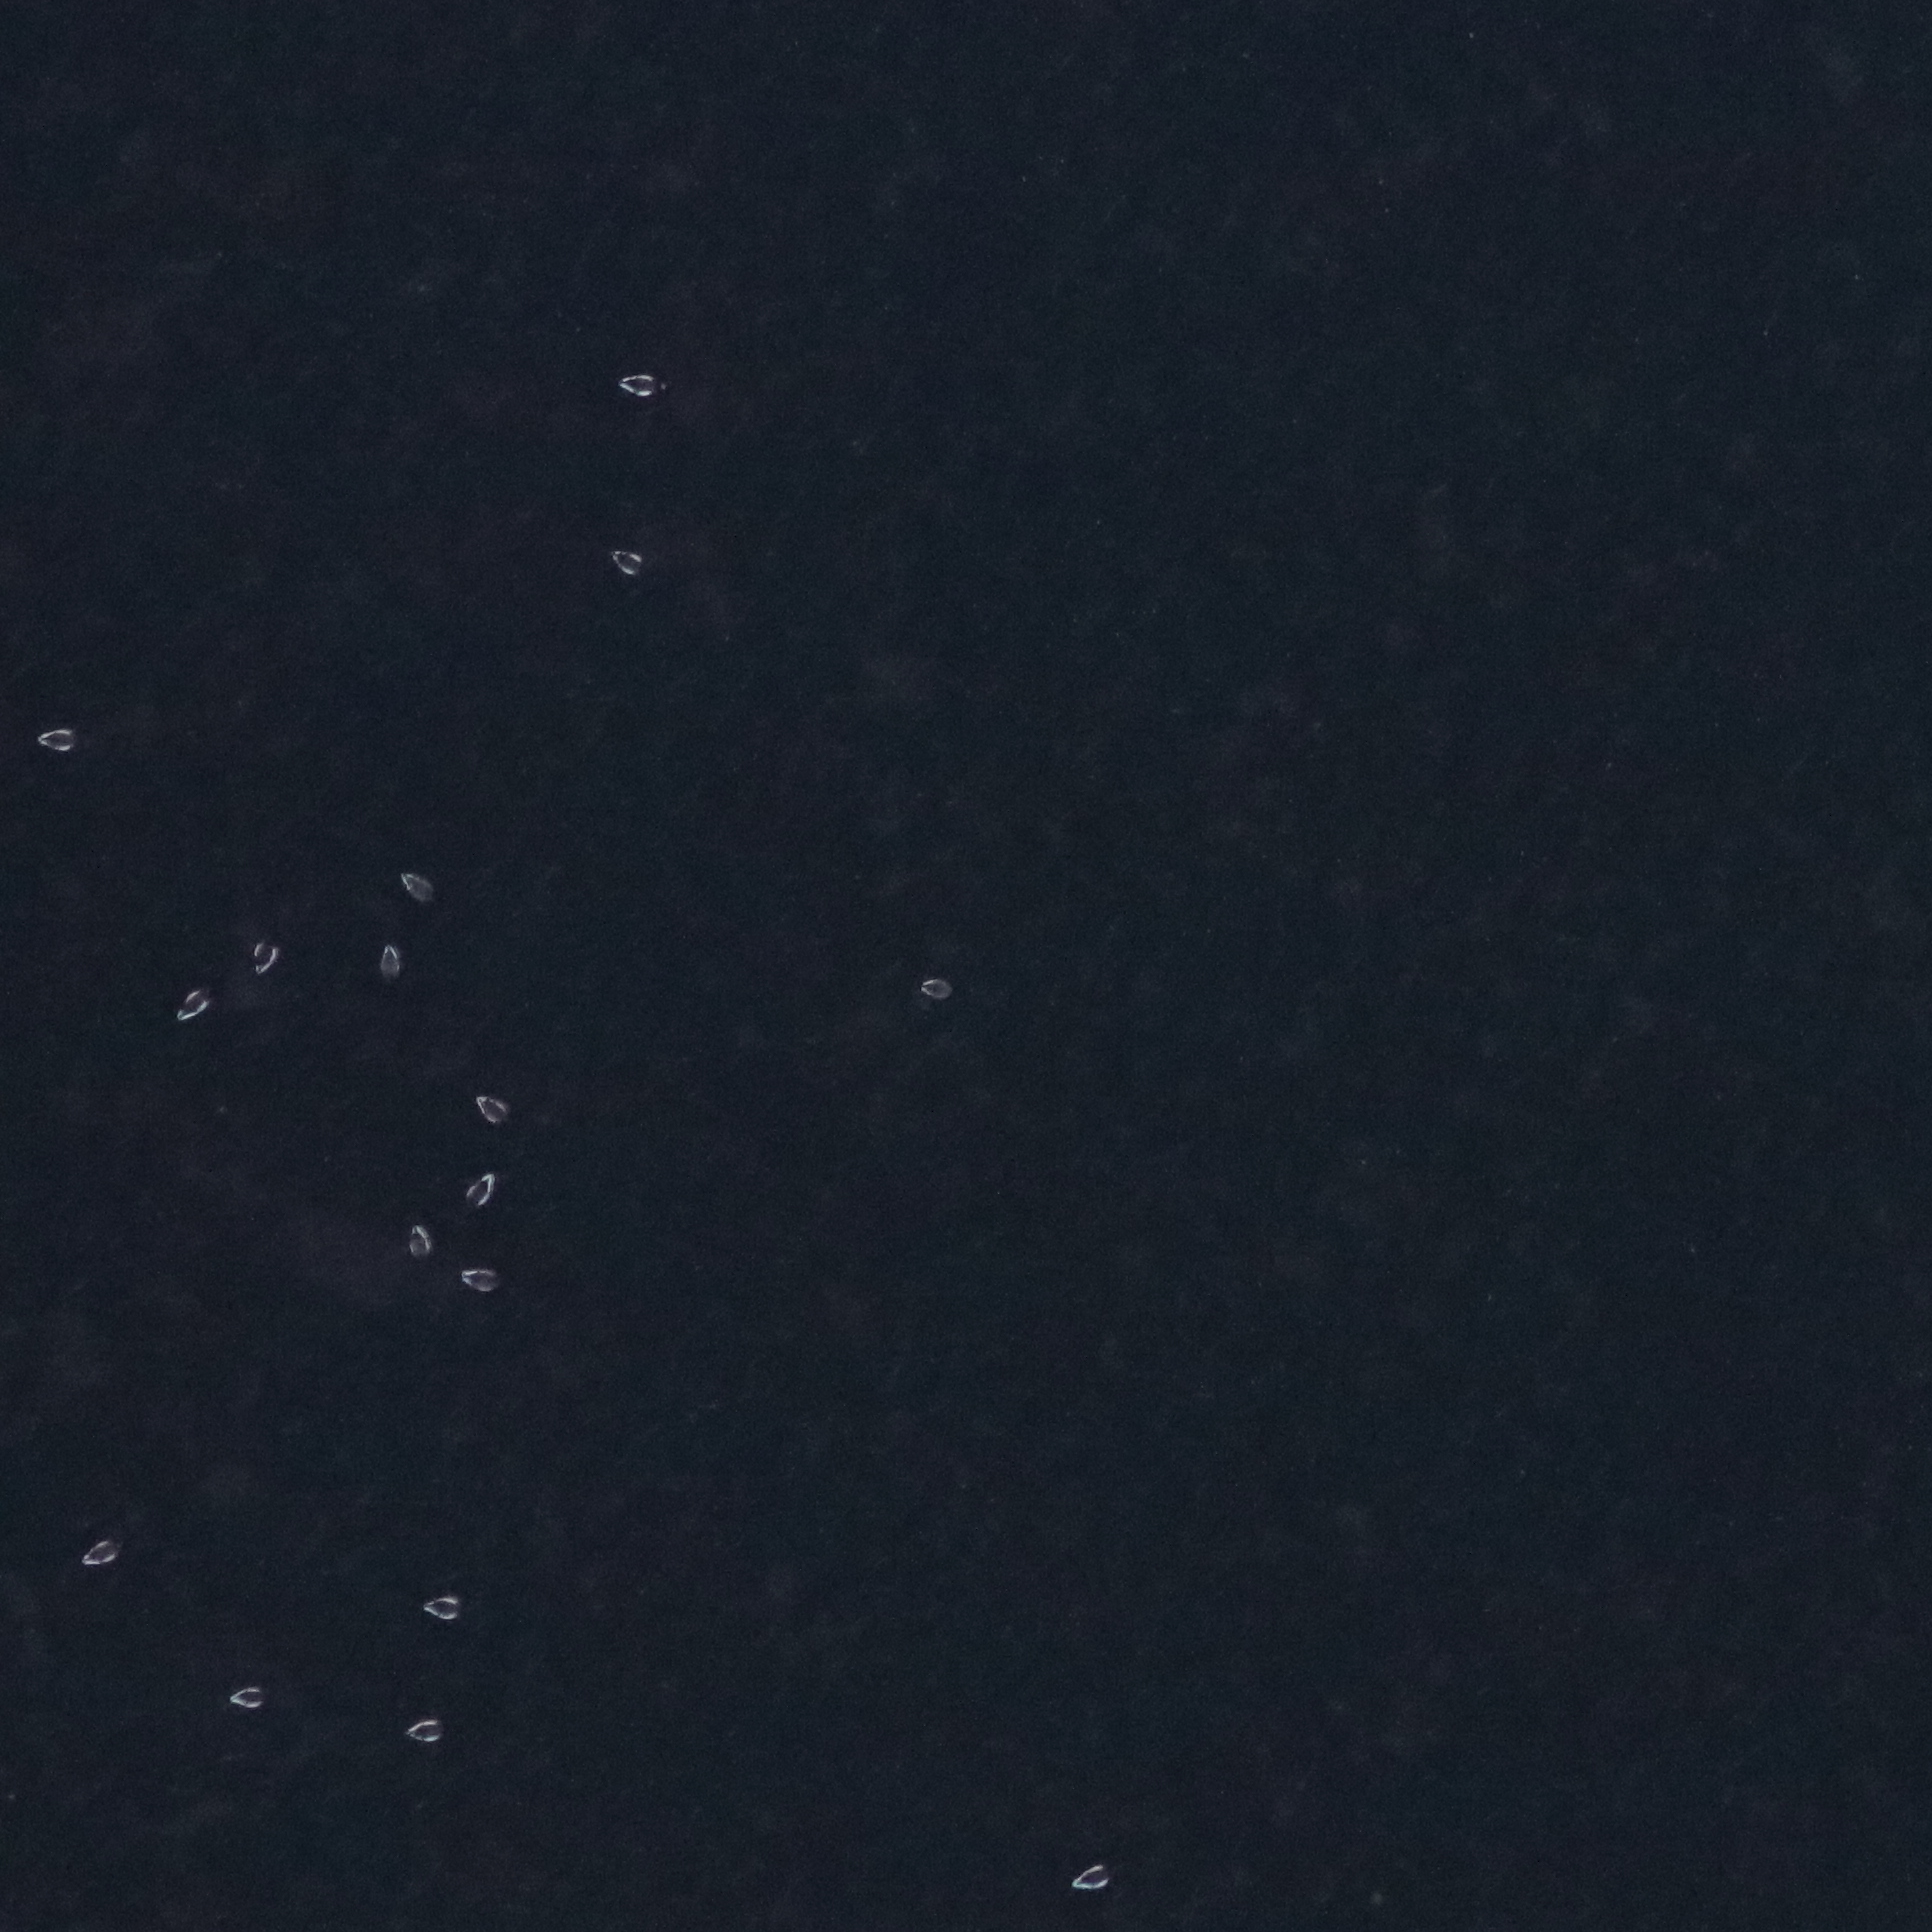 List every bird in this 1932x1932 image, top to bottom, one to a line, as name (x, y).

brant (644, 385)
brant (630, 563)
brant (62, 740)
brant (420, 888)
brant (266, 953)
brant (391, 967)
brant (940, 990)
brant (195, 1003)
brant (494, 1111)
brant (479, 1191)
brant (419, 1244)
brant (485, 1280)
brant (102, 1551)
brant (445, 1608)
brant (251, 1698)
brant (429, 1730)
brant (1093, 1877)